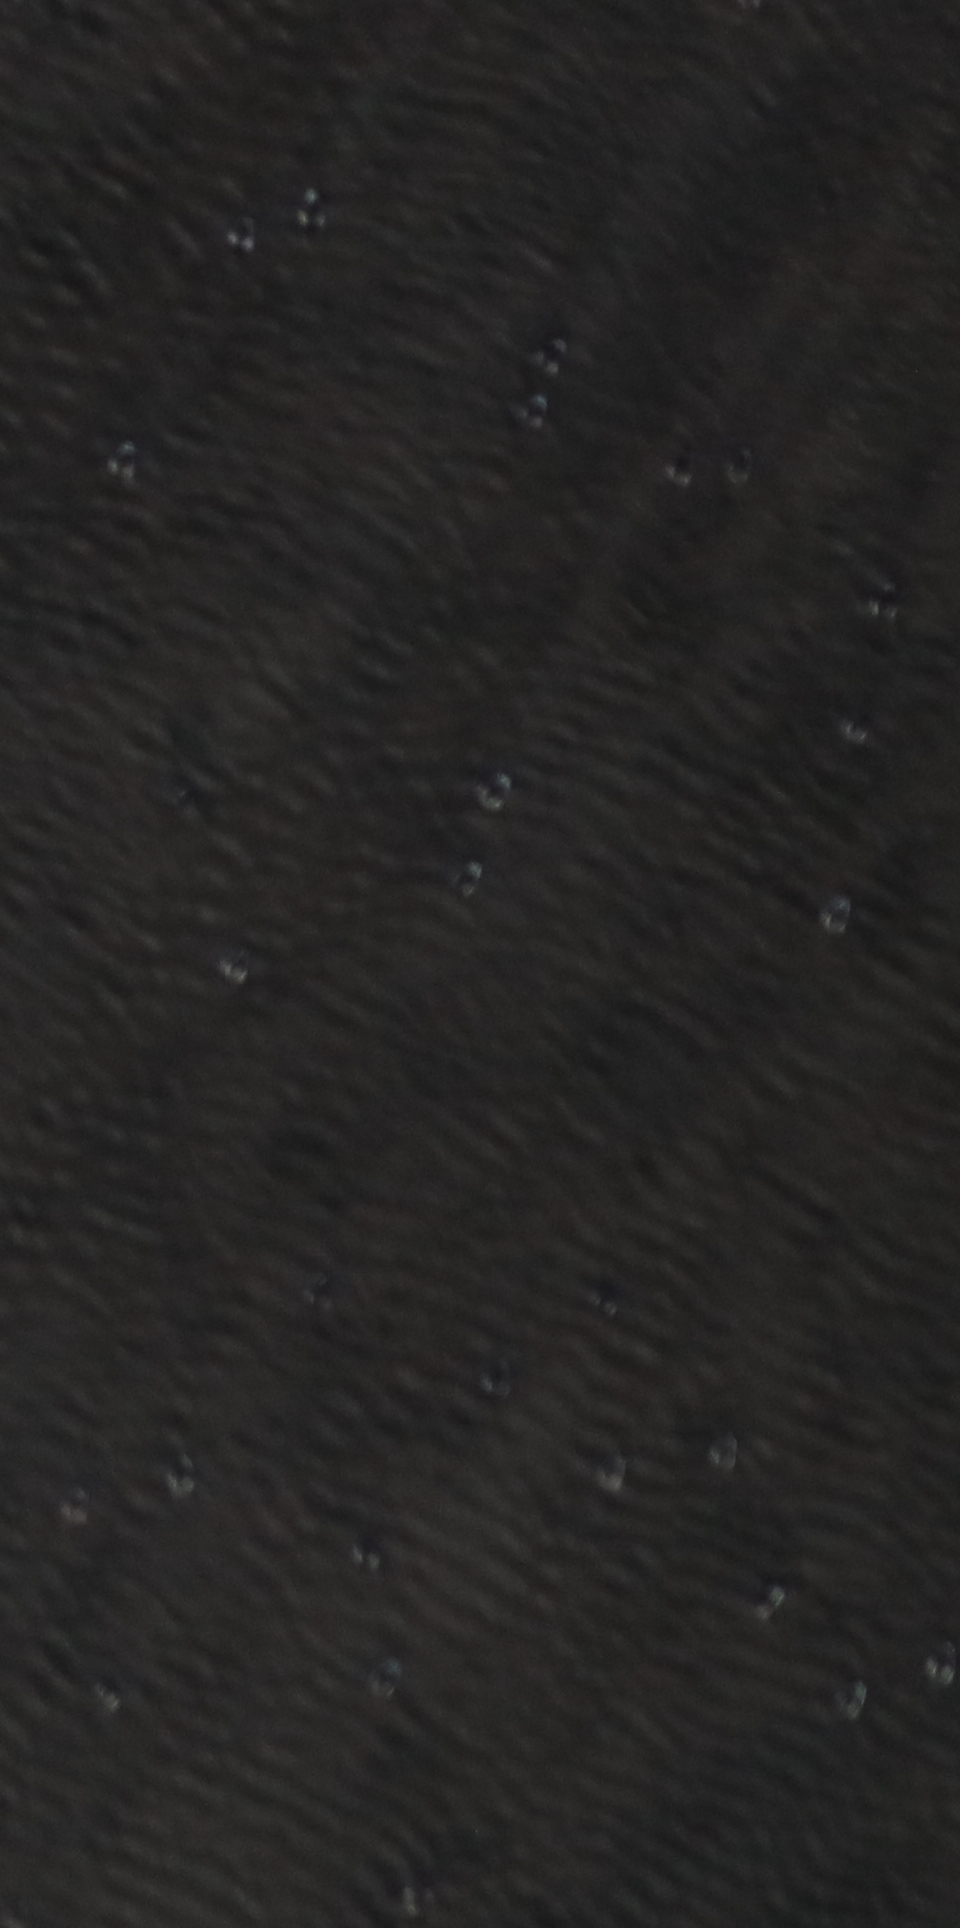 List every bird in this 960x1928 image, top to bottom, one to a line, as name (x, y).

brant (309, 211)
brant (243, 230)
brant (552, 352)
brant (534, 407)
brant (128, 467)
brant (744, 472)
brant (688, 482)
brant (888, 598)
brant (850, 736)
brant (500, 792)
brant (466, 876)
brant (837, 921)
brant (244, 977)
brant (601, 1291)
brant (322, 1294)
brant (496, 1390)
brant (726, 1455)
brant (616, 1472)
brant (187, 1475)
brant (76, 1502)
brant (372, 1555)
brant (770, 1602)
brant (937, 1663)
brant (389, 1687)
brant (111, 1690)
brant (846, 1701)